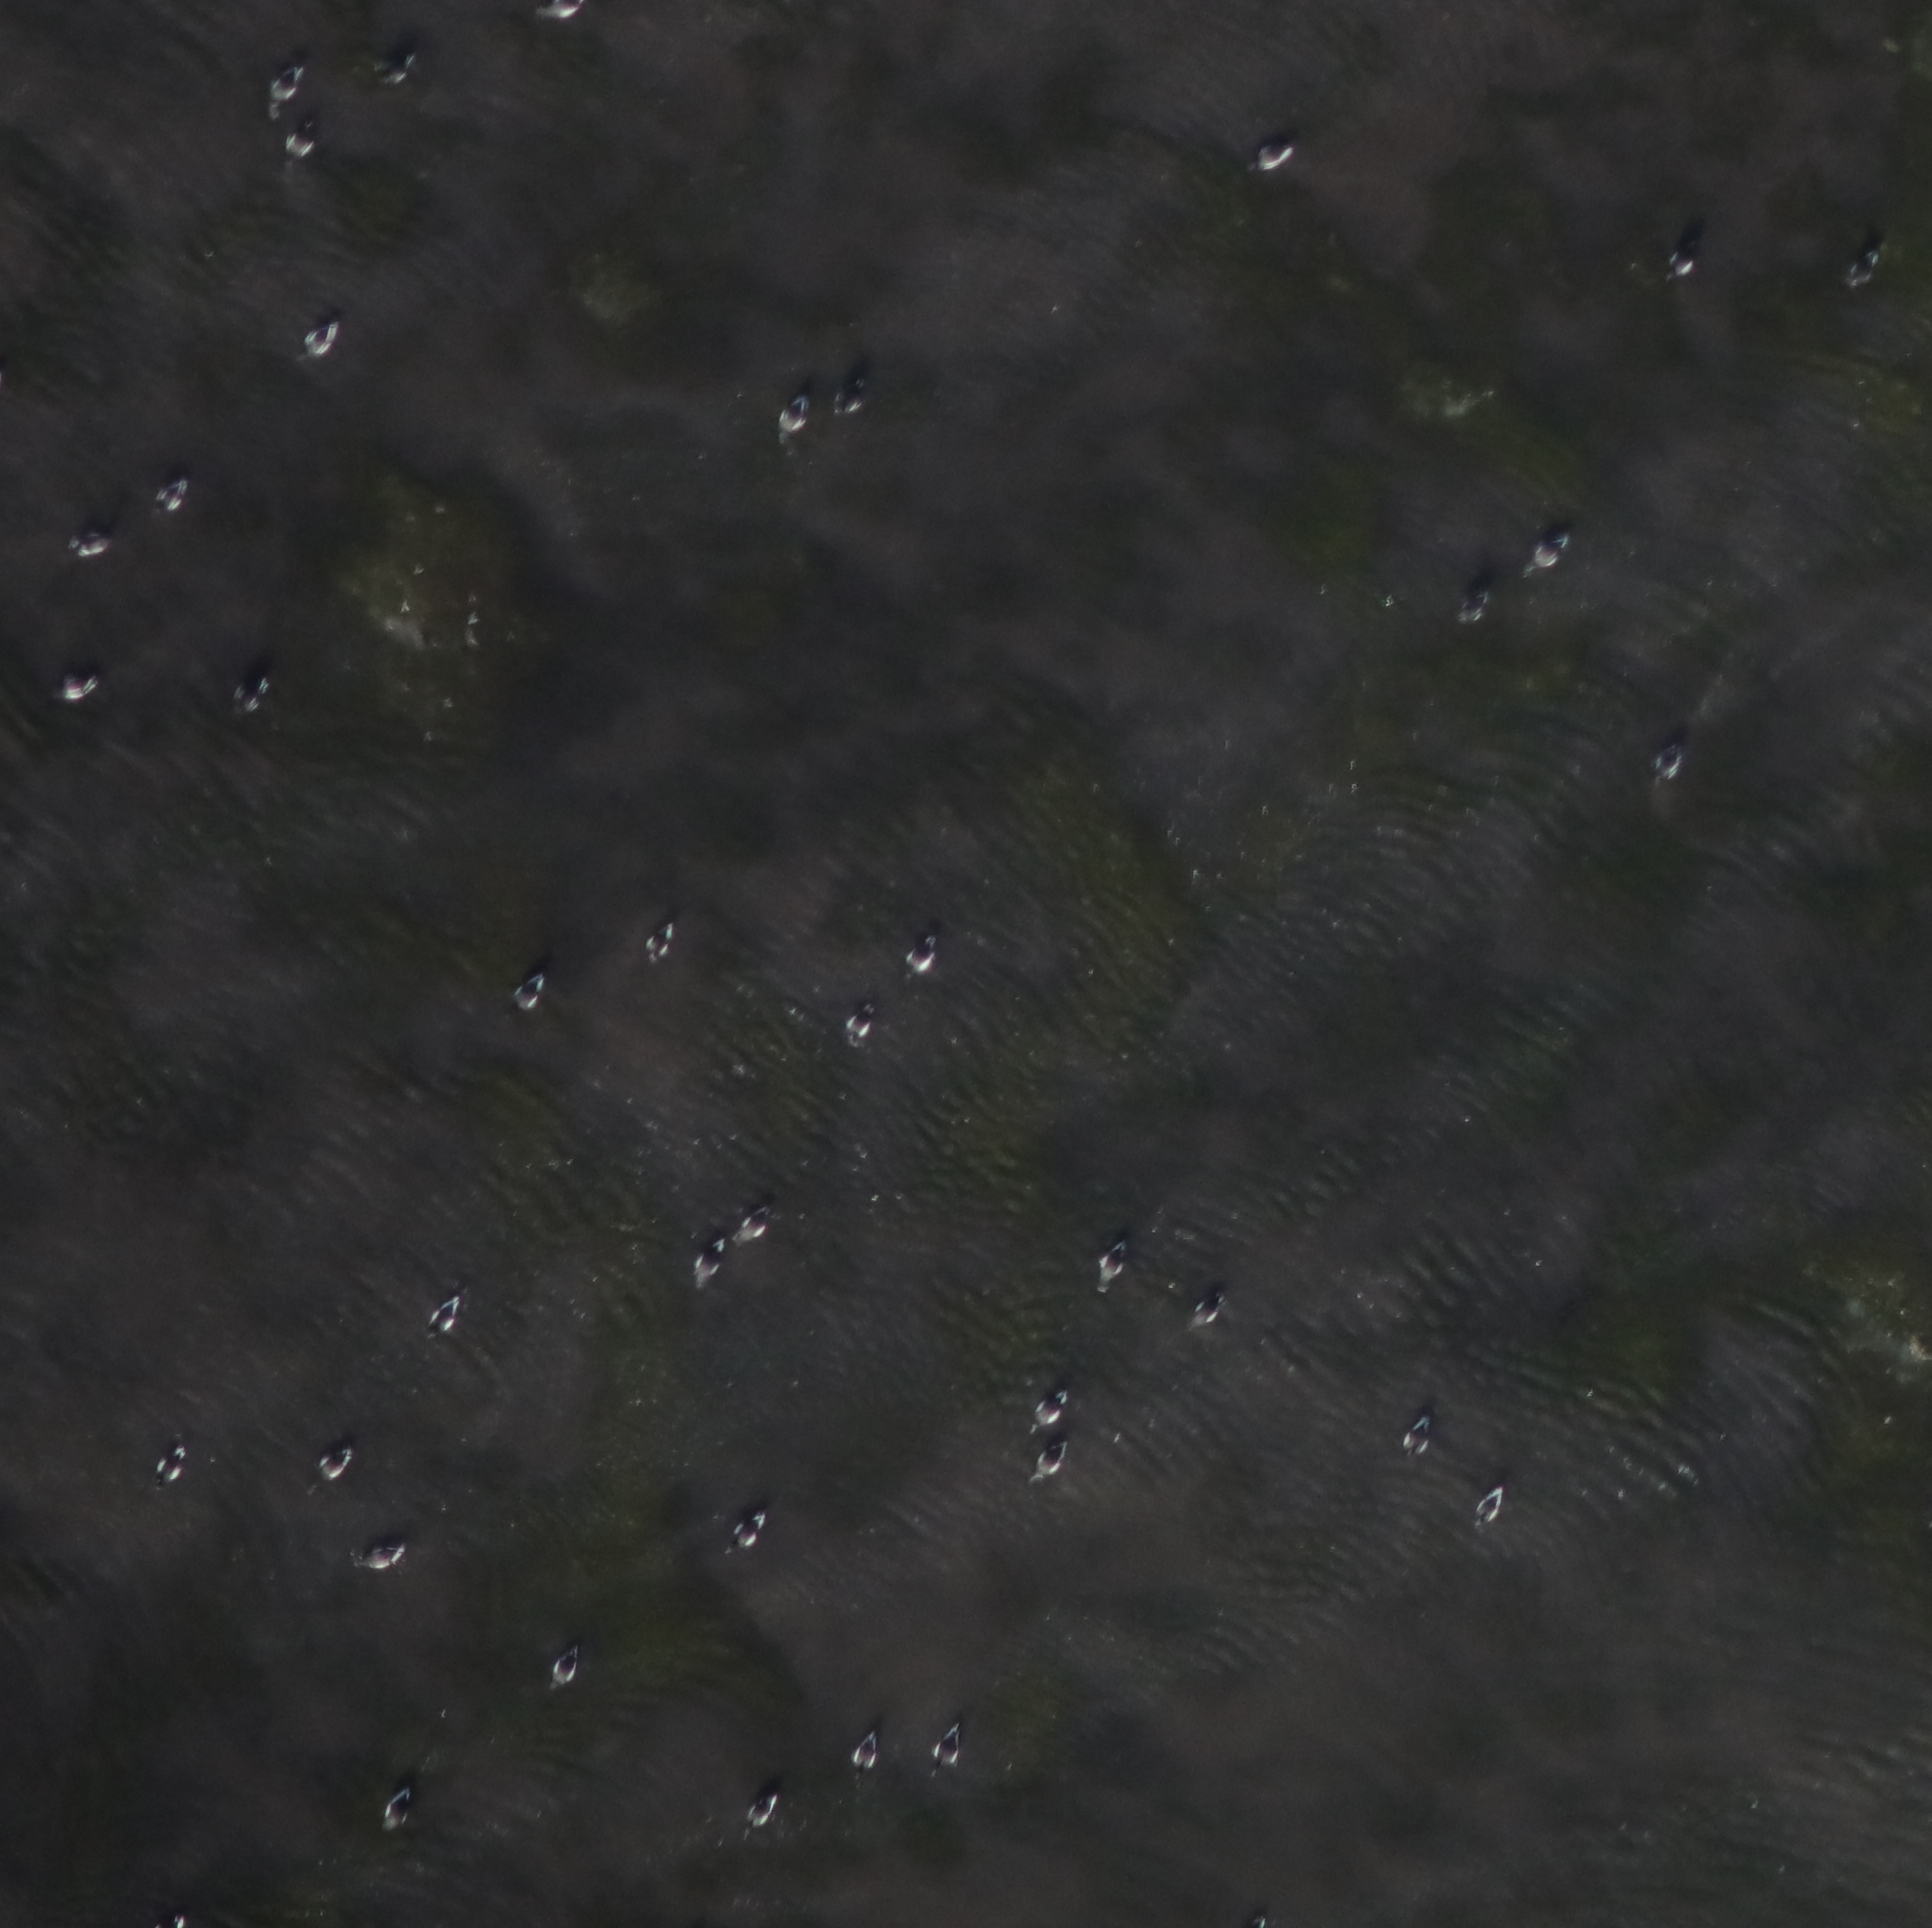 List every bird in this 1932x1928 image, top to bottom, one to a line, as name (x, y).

brant (571, 4)
brant (394, 67)
brant (286, 91)
brant (302, 145)
brant (1271, 155)
brant (1686, 258)
brant (1866, 270)
brant (318, 341)
brant (849, 395)
brant (792, 418)
brant (163, 497)
brant (91, 542)
brant (1548, 550)
brant (1477, 609)
brant (75, 692)
brant (245, 699)
brant (1663, 764)
brant (654, 949)
brant (923, 957)
brant (527, 994)
brant (856, 1024)
brant (752, 1226)
brant (706, 1264)
brant (1112, 1264)
brant (1207, 1311)
brant (447, 1316)
brant (1049, 1410)
brant (1416, 1437)
brant (1049, 1462)
brant (334, 1463)
brant (170, 1466)
brant (1489, 1508)
brant (749, 1538)
brant (380, 1556)
brant (566, 1668)
brant (946, 1747)
brant (865, 1756)
brant (393, 1810)
brant (761, 1813)